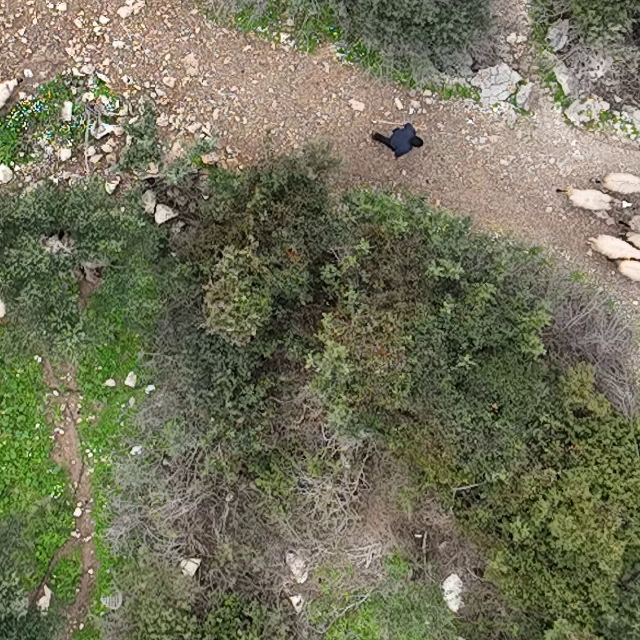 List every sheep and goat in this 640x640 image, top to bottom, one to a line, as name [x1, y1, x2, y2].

sheep [0, 80, 24, 119]
sheep [601, 173, 639, 193]
sheep [569, 188, 633, 210]
sheep [628, 214, 639, 234]
sheep [589, 234, 639, 261]
sheep [626, 235, 639, 250]
sheep [617, 261, 639, 282]
sheep [0, 289, 5, 318]